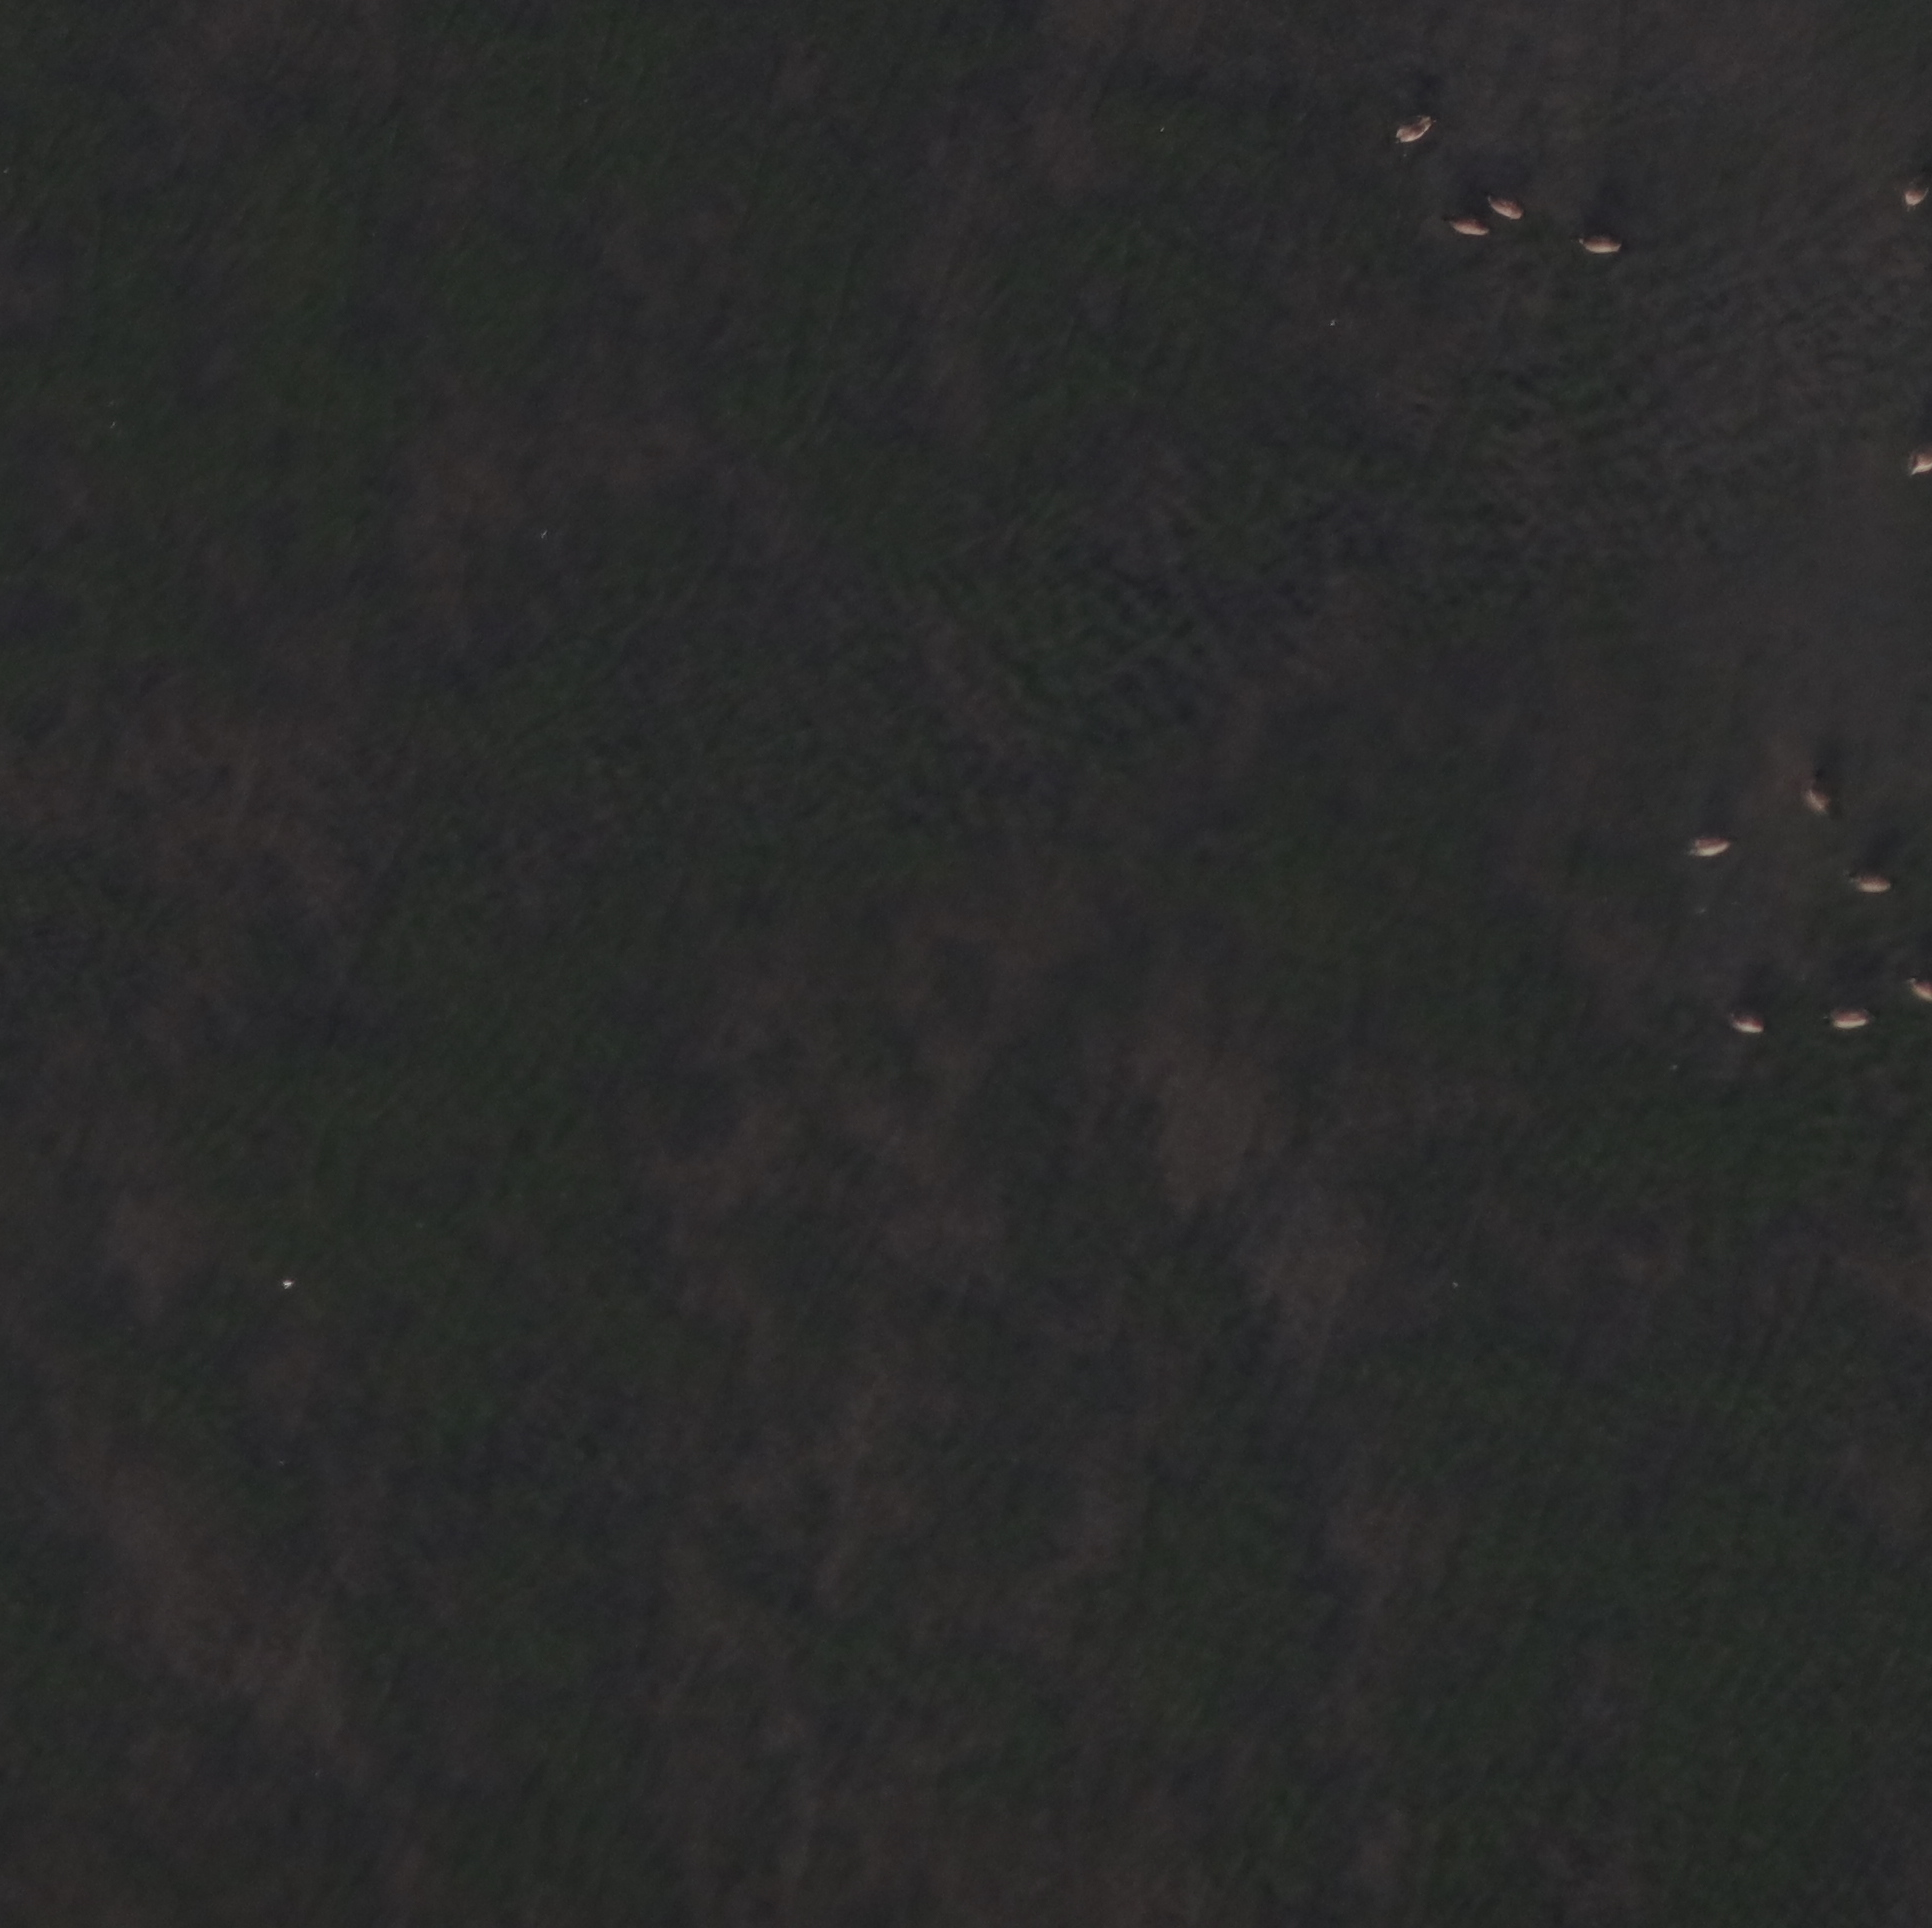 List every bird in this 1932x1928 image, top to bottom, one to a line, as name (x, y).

Canada goose (1418, 128)
Canada goose (1920, 196)
Canada goose (1505, 209)
Canada goose (1467, 224)
Canada goose (1605, 243)
Canada goose (1929, 461)
Canada goose (1823, 795)
Canada goose (1716, 848)
Canada goose (1873, 884)
Canada goose (1922, 991)
Canada goose (1855, 1017)
Canada goose (1744, 1021)